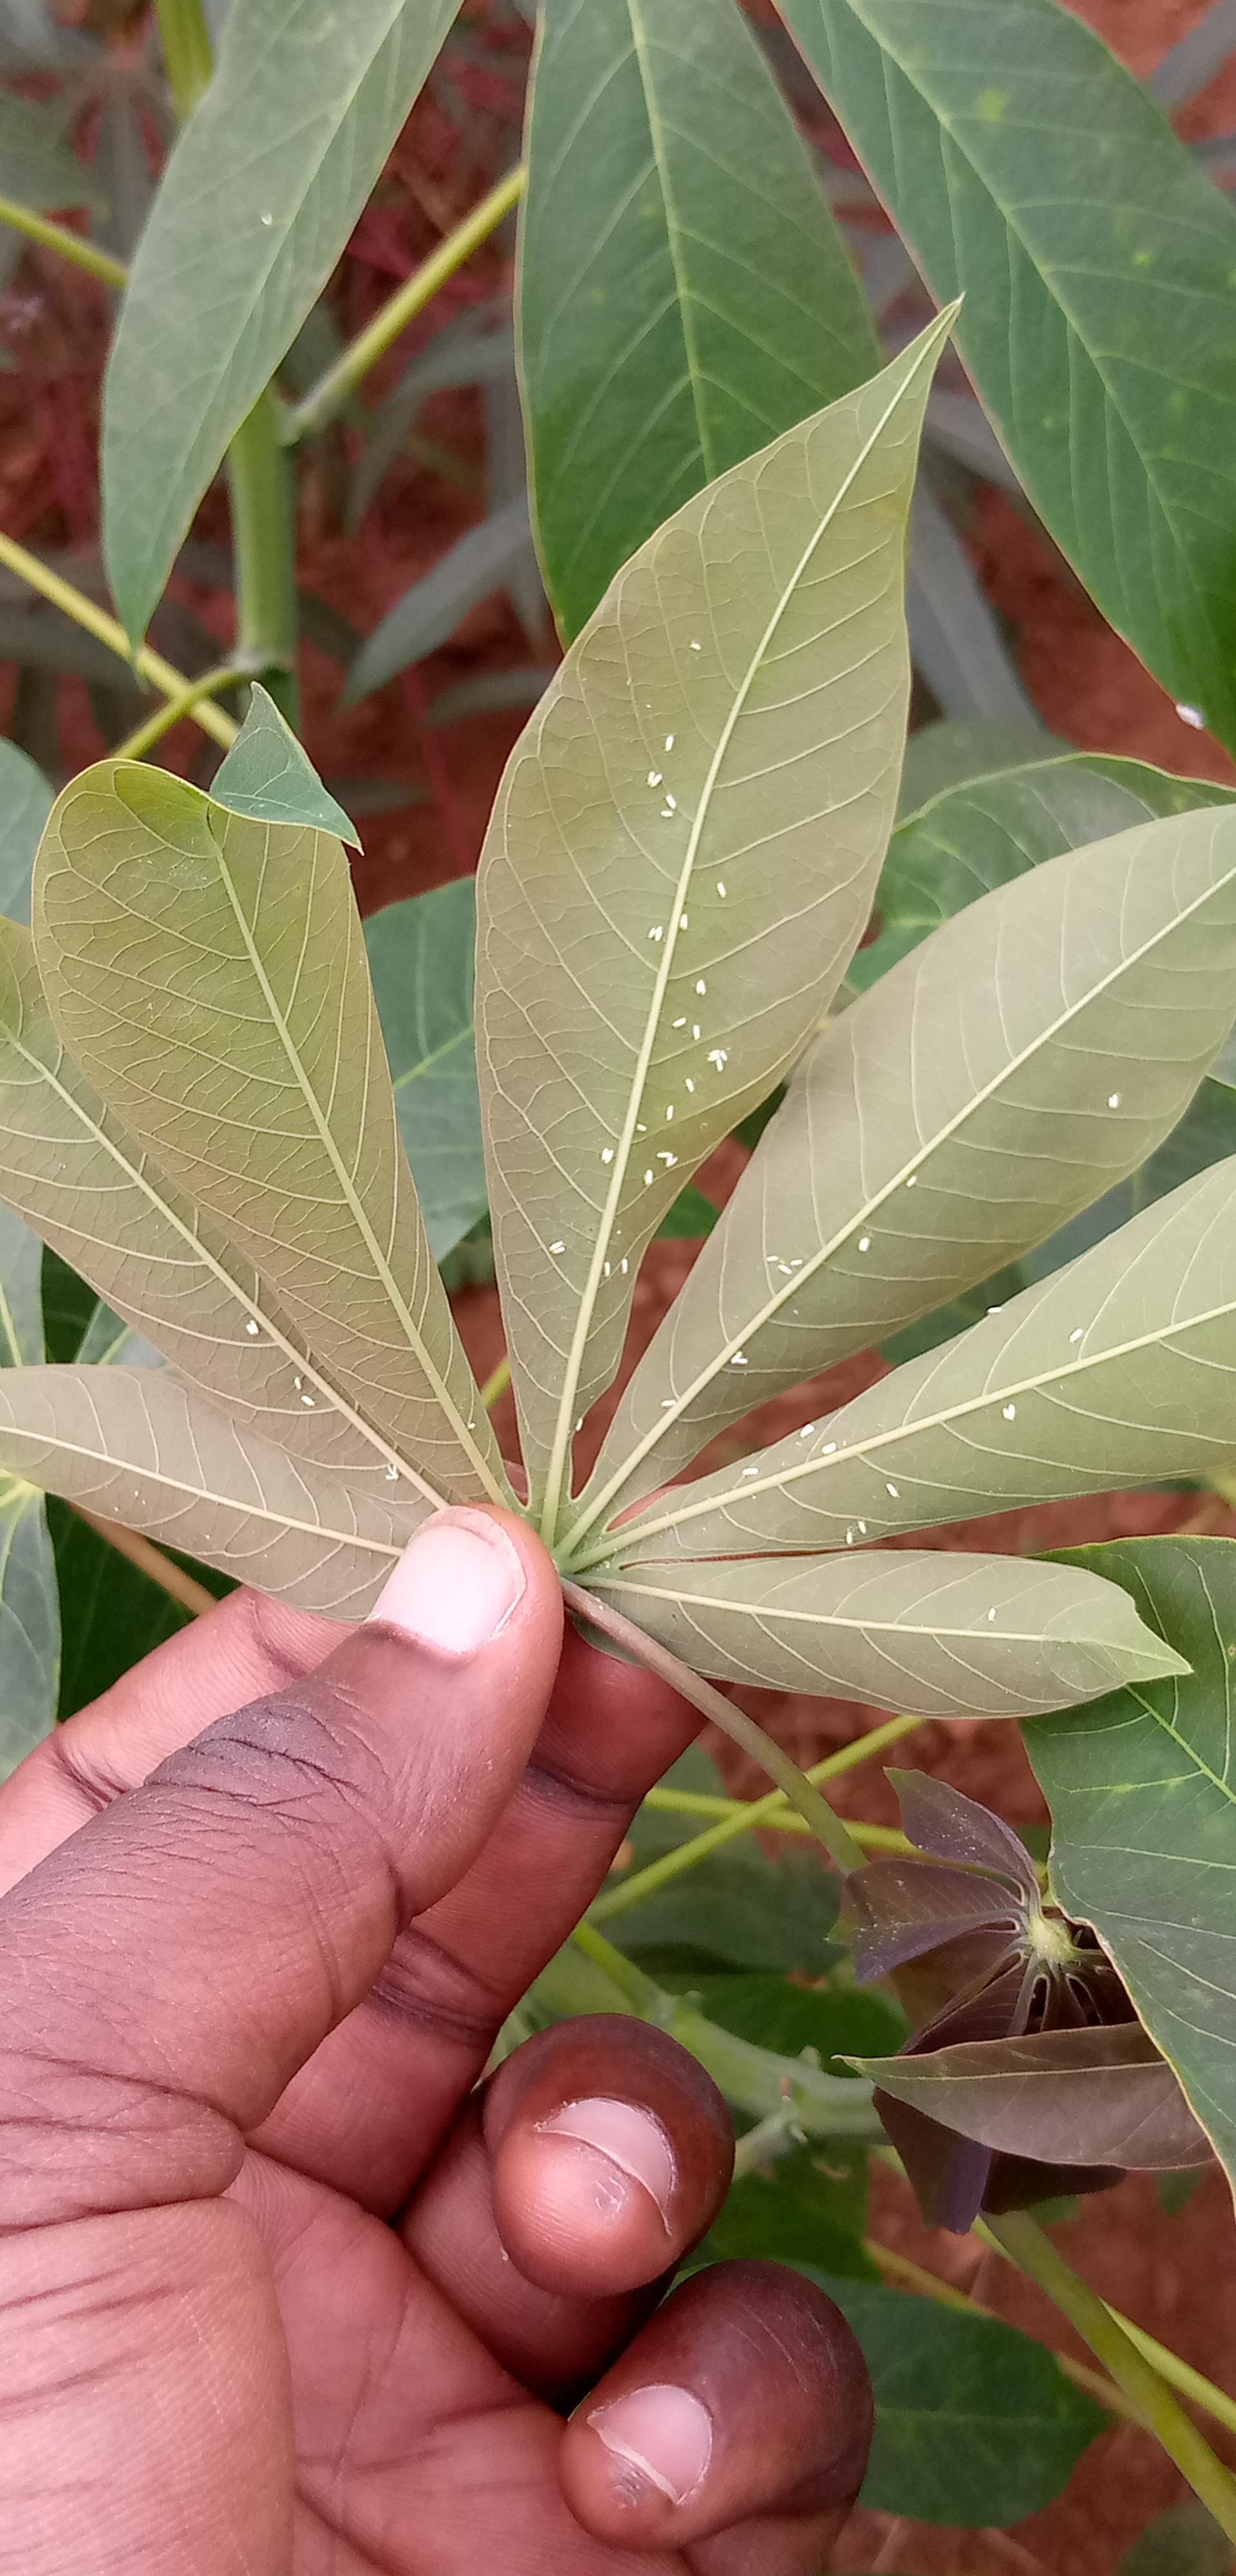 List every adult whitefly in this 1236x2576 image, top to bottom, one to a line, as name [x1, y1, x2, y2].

whitefly [675, 627, 699, 662]
whitefly [657, 728, 686, 760]
whitefly [633, 759, 666, 791]
whitefly [635, 762, 675, 790]
whitefly [651, 780, 689, 829]
whitefly [641, 790, 687, 826]
whitefly [711, 875, 733, 910]
whitefly [670, 904, 691, 943]
whitefly [636, 916, 667, 955]
whitefly [639, 918, 677, 956]
whitefly [684, 969, 713, 1004]
whitefly [662, 1008, 697, 1046]
whitefly [684, 1018, 713, 1052]
whitefly [702, 1041, 730, 1077]
whitefly [674, 1064, 699, 1094]
whitefly [1097, 1085, 1127, 1124]
whitefly [659, 1097, 682, 1127]
whitefly [630, 1112, 653, 1145]
whitefly [593, 1142, 618, 1172]
whitefly [653, 1145, 689, 1175]
whitefly [633, 1166, 659, 1190]
whitefly [898, 1168, 929, 1207]
whitefly [551, 1231, 574, 1262]
whitefly [835, 1231, 884, 1275]
whitefly [544, 1238, 575, 1263]
whitefly [758, 1242, 814, 1293]
whitefly [756, 1245, 809, 1285]
whitefly [619, 1249, 635, 1281]
whitefly [597, 1260, 618, 1293]
whitefly [985, 1298, 1004, 1325]
whitefly [230, 1306, 290, 1345]
whitefly [222, 1314, 272, 1347]
whitefly [1066, 1321, 1090, 1357]
whitefly [722, 1341, 758, 1379]
whitefly [731, 1347, 765, 1376]
whitefly [268, 1375, 320, 1400]
whitefly [294, 1380, 319, 1414]
whitefly [655, 1392, 684, 1417]
whitefly [993, 1396, 1027, 1430]
whitefly [568, 1408, 586, 1441]
whitefly [458, 1411, 491, 1446]
whitefly [787, 1414, 827, 1446]
whitefly [812, 1435, 848, 1466]
whitefly [376, 1454, 425, 1497]
whitefly [729, 1464, 776, 1491]
whitefly [872, 1472, 908, 1504]
whitefly [850, 1502, 876, 1544]
whitefly [836, 1523, 865, 1555]
whitefly [985, 1600, 1011, 1625]